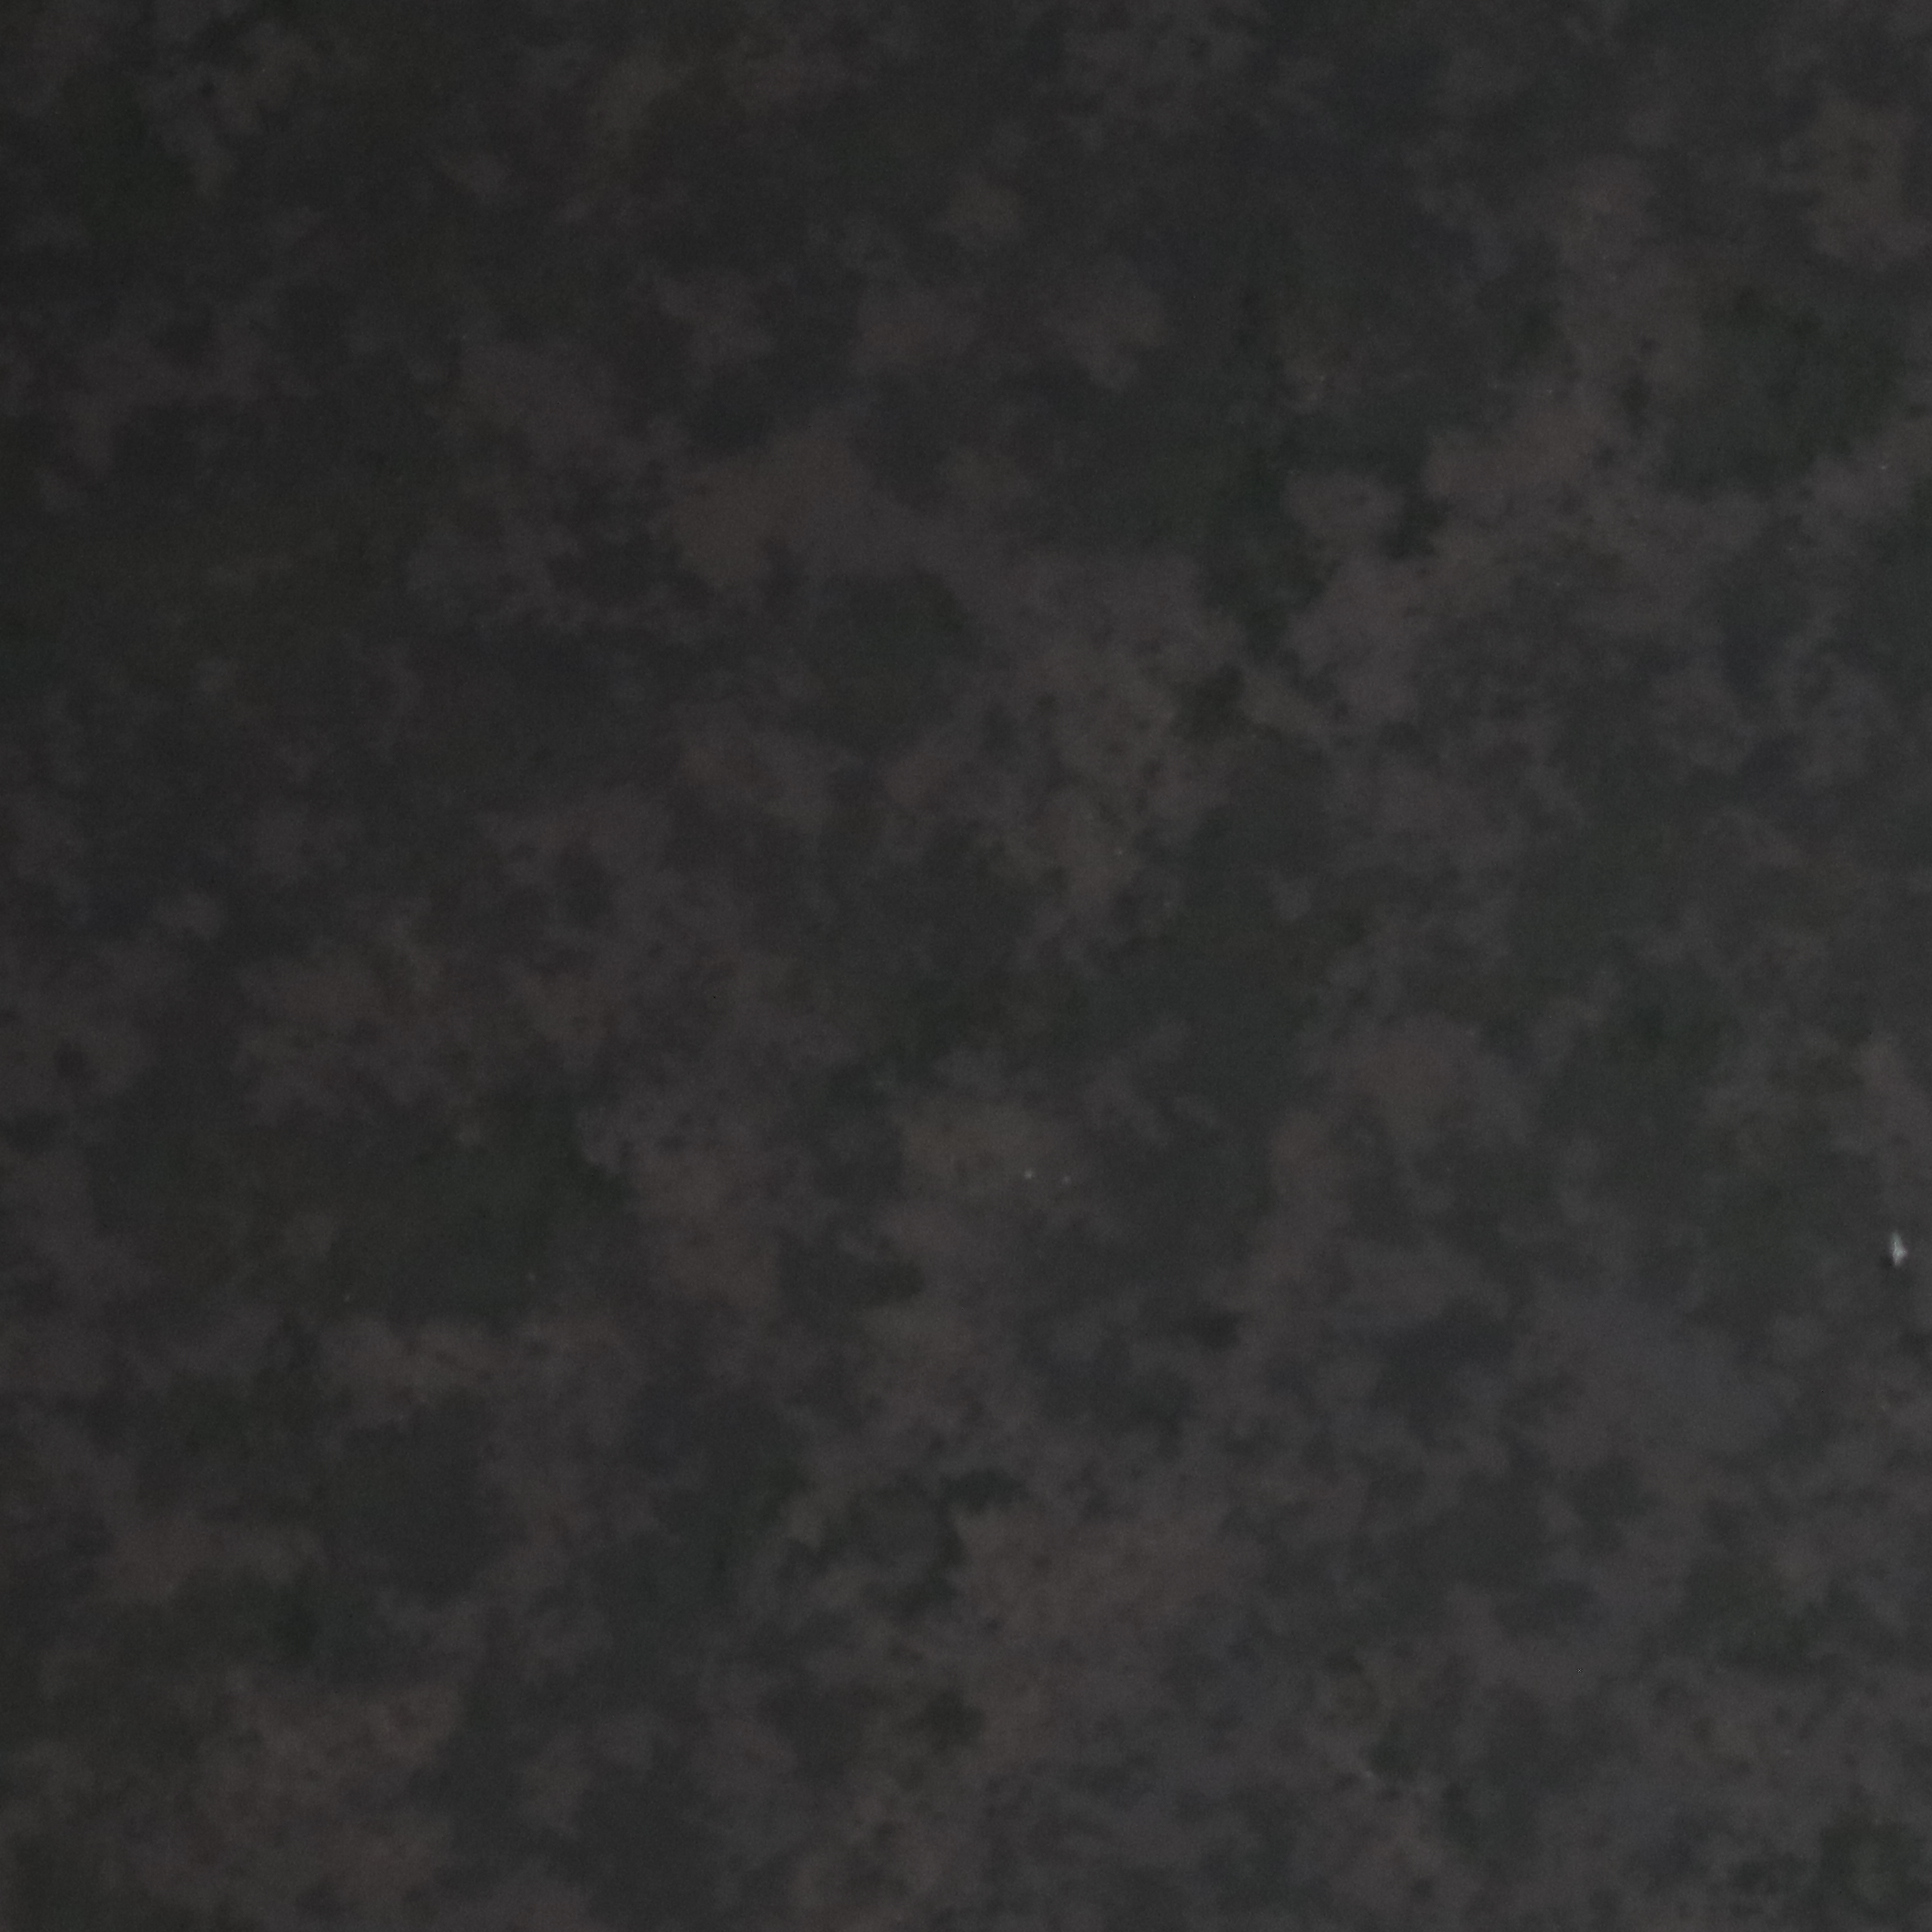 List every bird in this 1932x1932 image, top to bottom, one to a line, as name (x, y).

gull (1898, 1243)